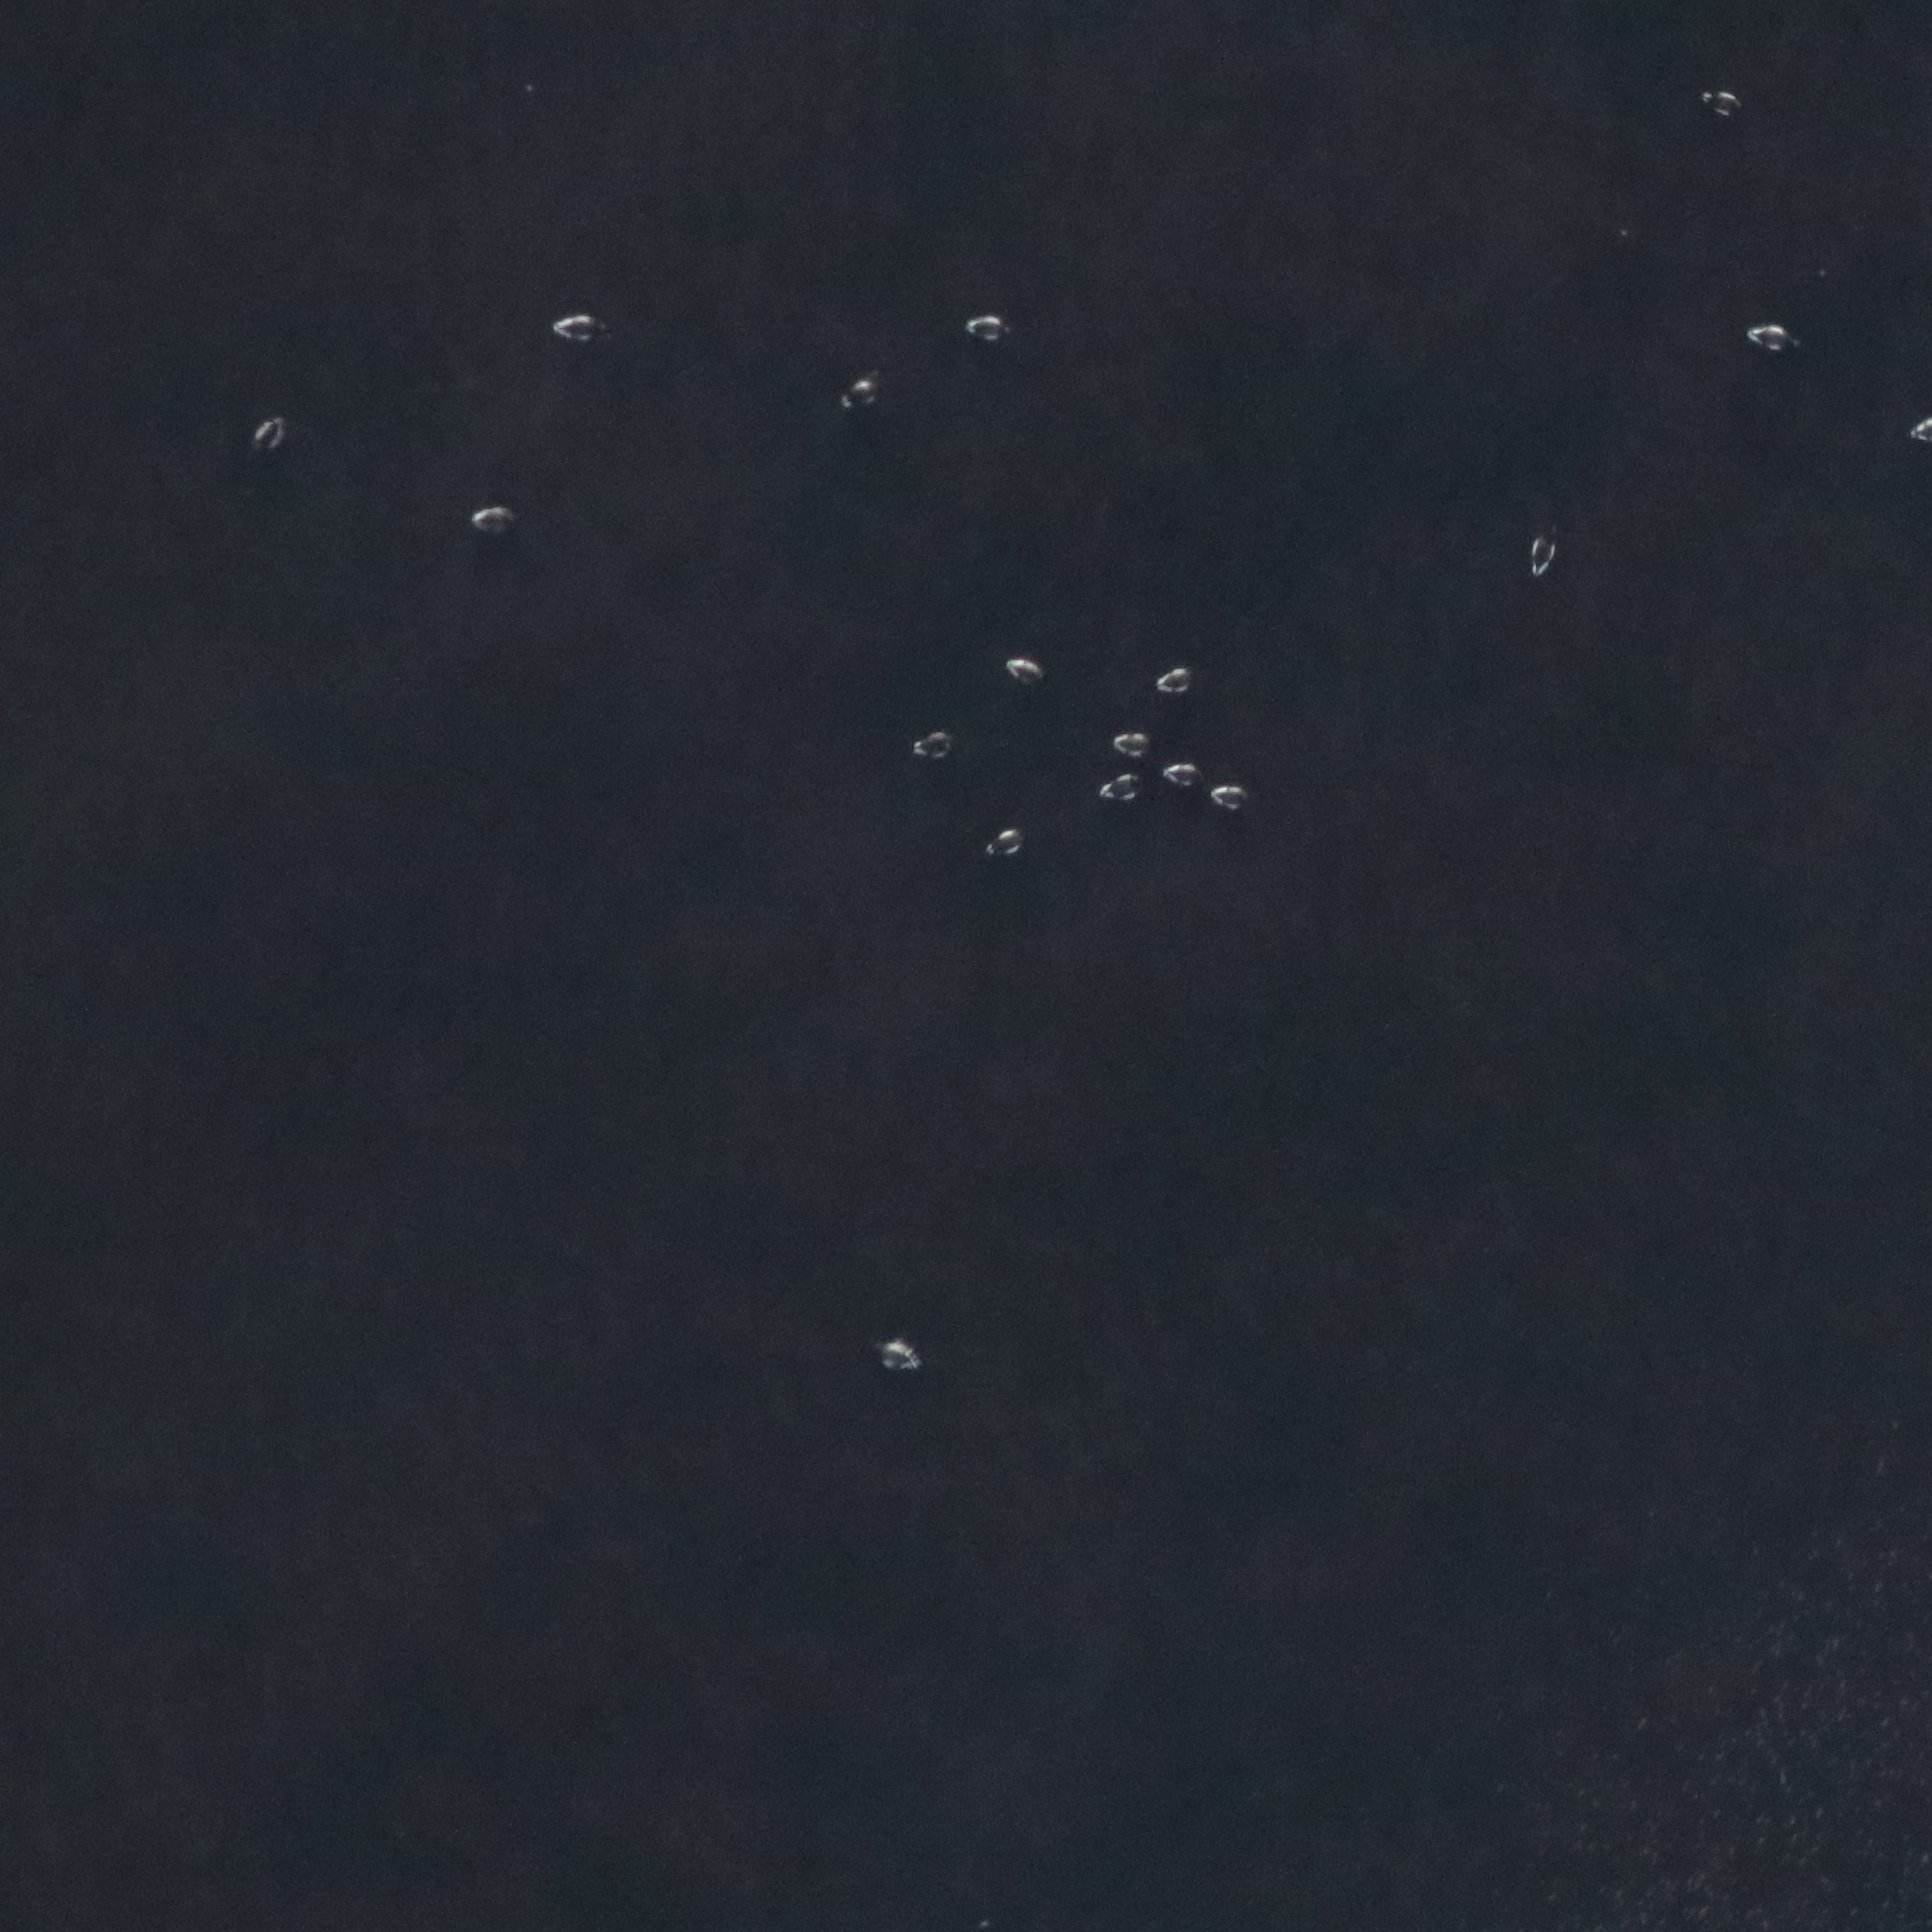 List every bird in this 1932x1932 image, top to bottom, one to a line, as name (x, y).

brant (1723, 103)
brant (580, 328)
brant (989, 329)
brant (1773, 337)
brant (860, 391)
brant (265, 435)
brant (495, 517)
brant (1544, 551)
brant (1025, 674)
brant (1176, 681)
brant (1130, 742)
brant (933, 744)
brant (1184, 773)
brant (1125, 786)
brant (1232, 797)
brant (1005, 843)
brant (896, 1354)